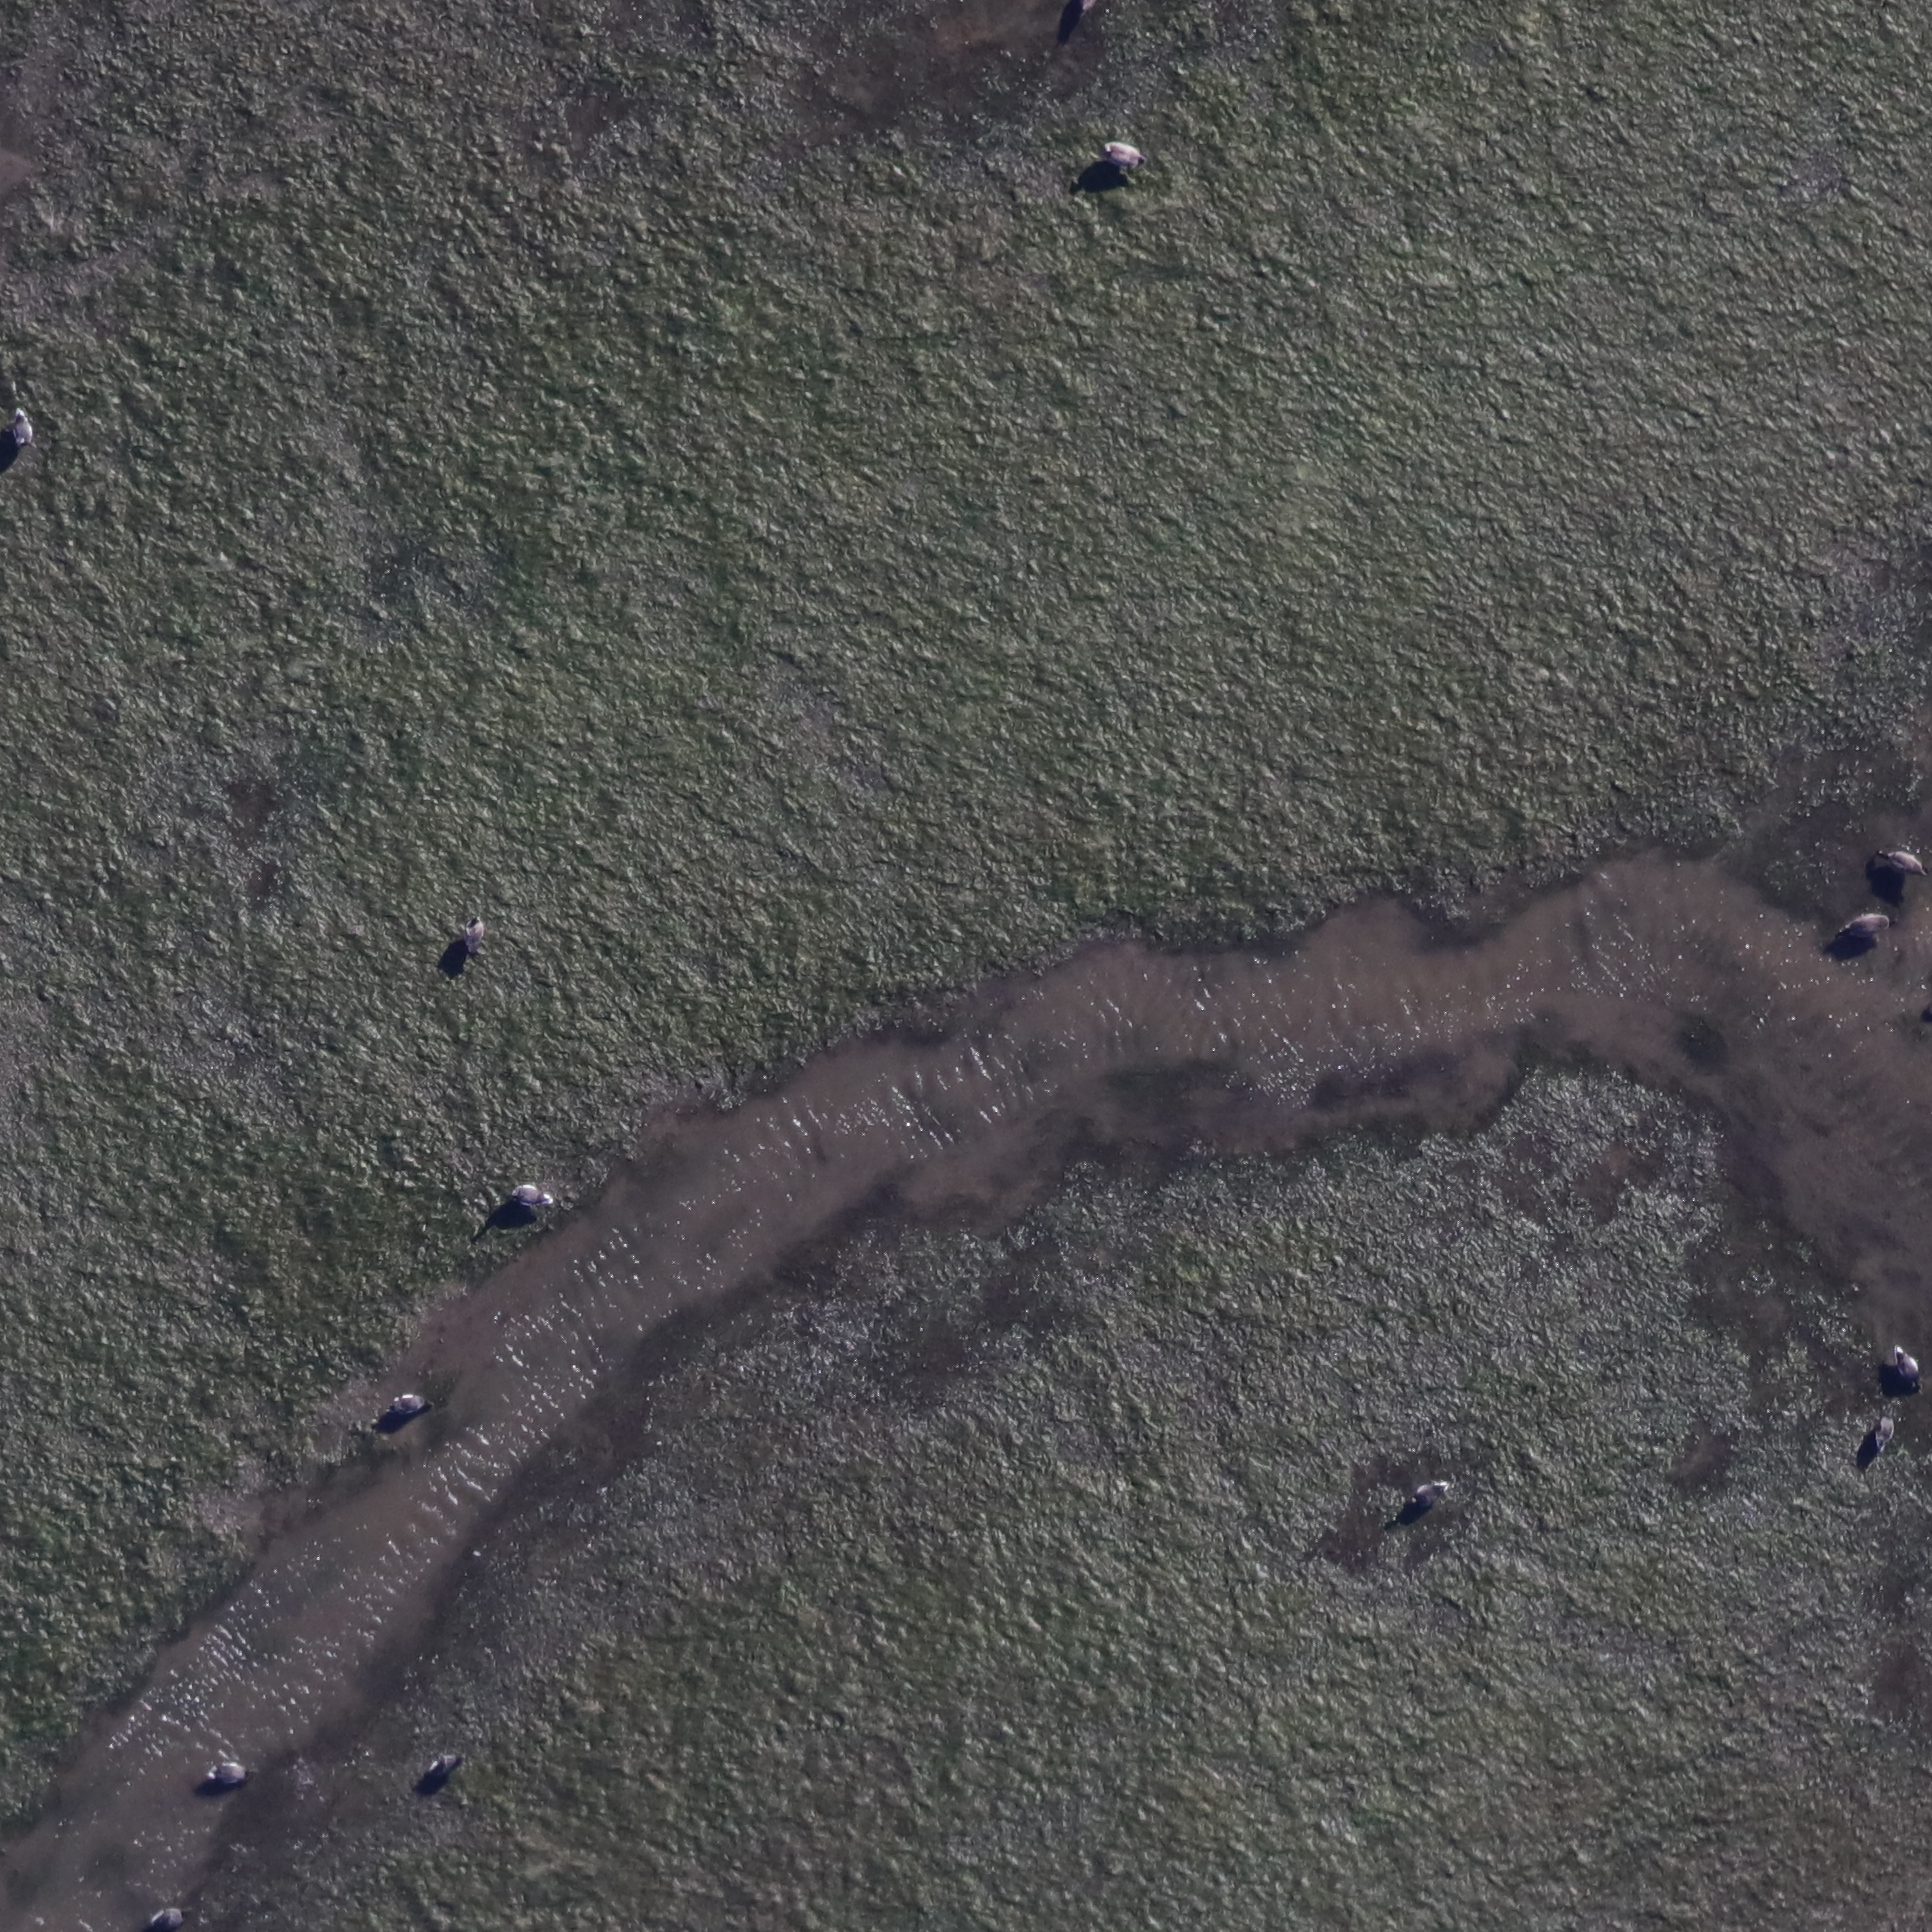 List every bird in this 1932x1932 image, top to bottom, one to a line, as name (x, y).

Canada goose (1128, 156)
brant (23, 429)
Canada goose (1910, 865)
Canada goose (1870, 924)
brant (475, 936)
brant (522, 1191)
brant (1906, 1366)
brant (409, 1400)
brant (1886, 1429)
brant (1430, 1493)
brant (447, 1763)
brant (228, 1771)
brant (165, 1920)